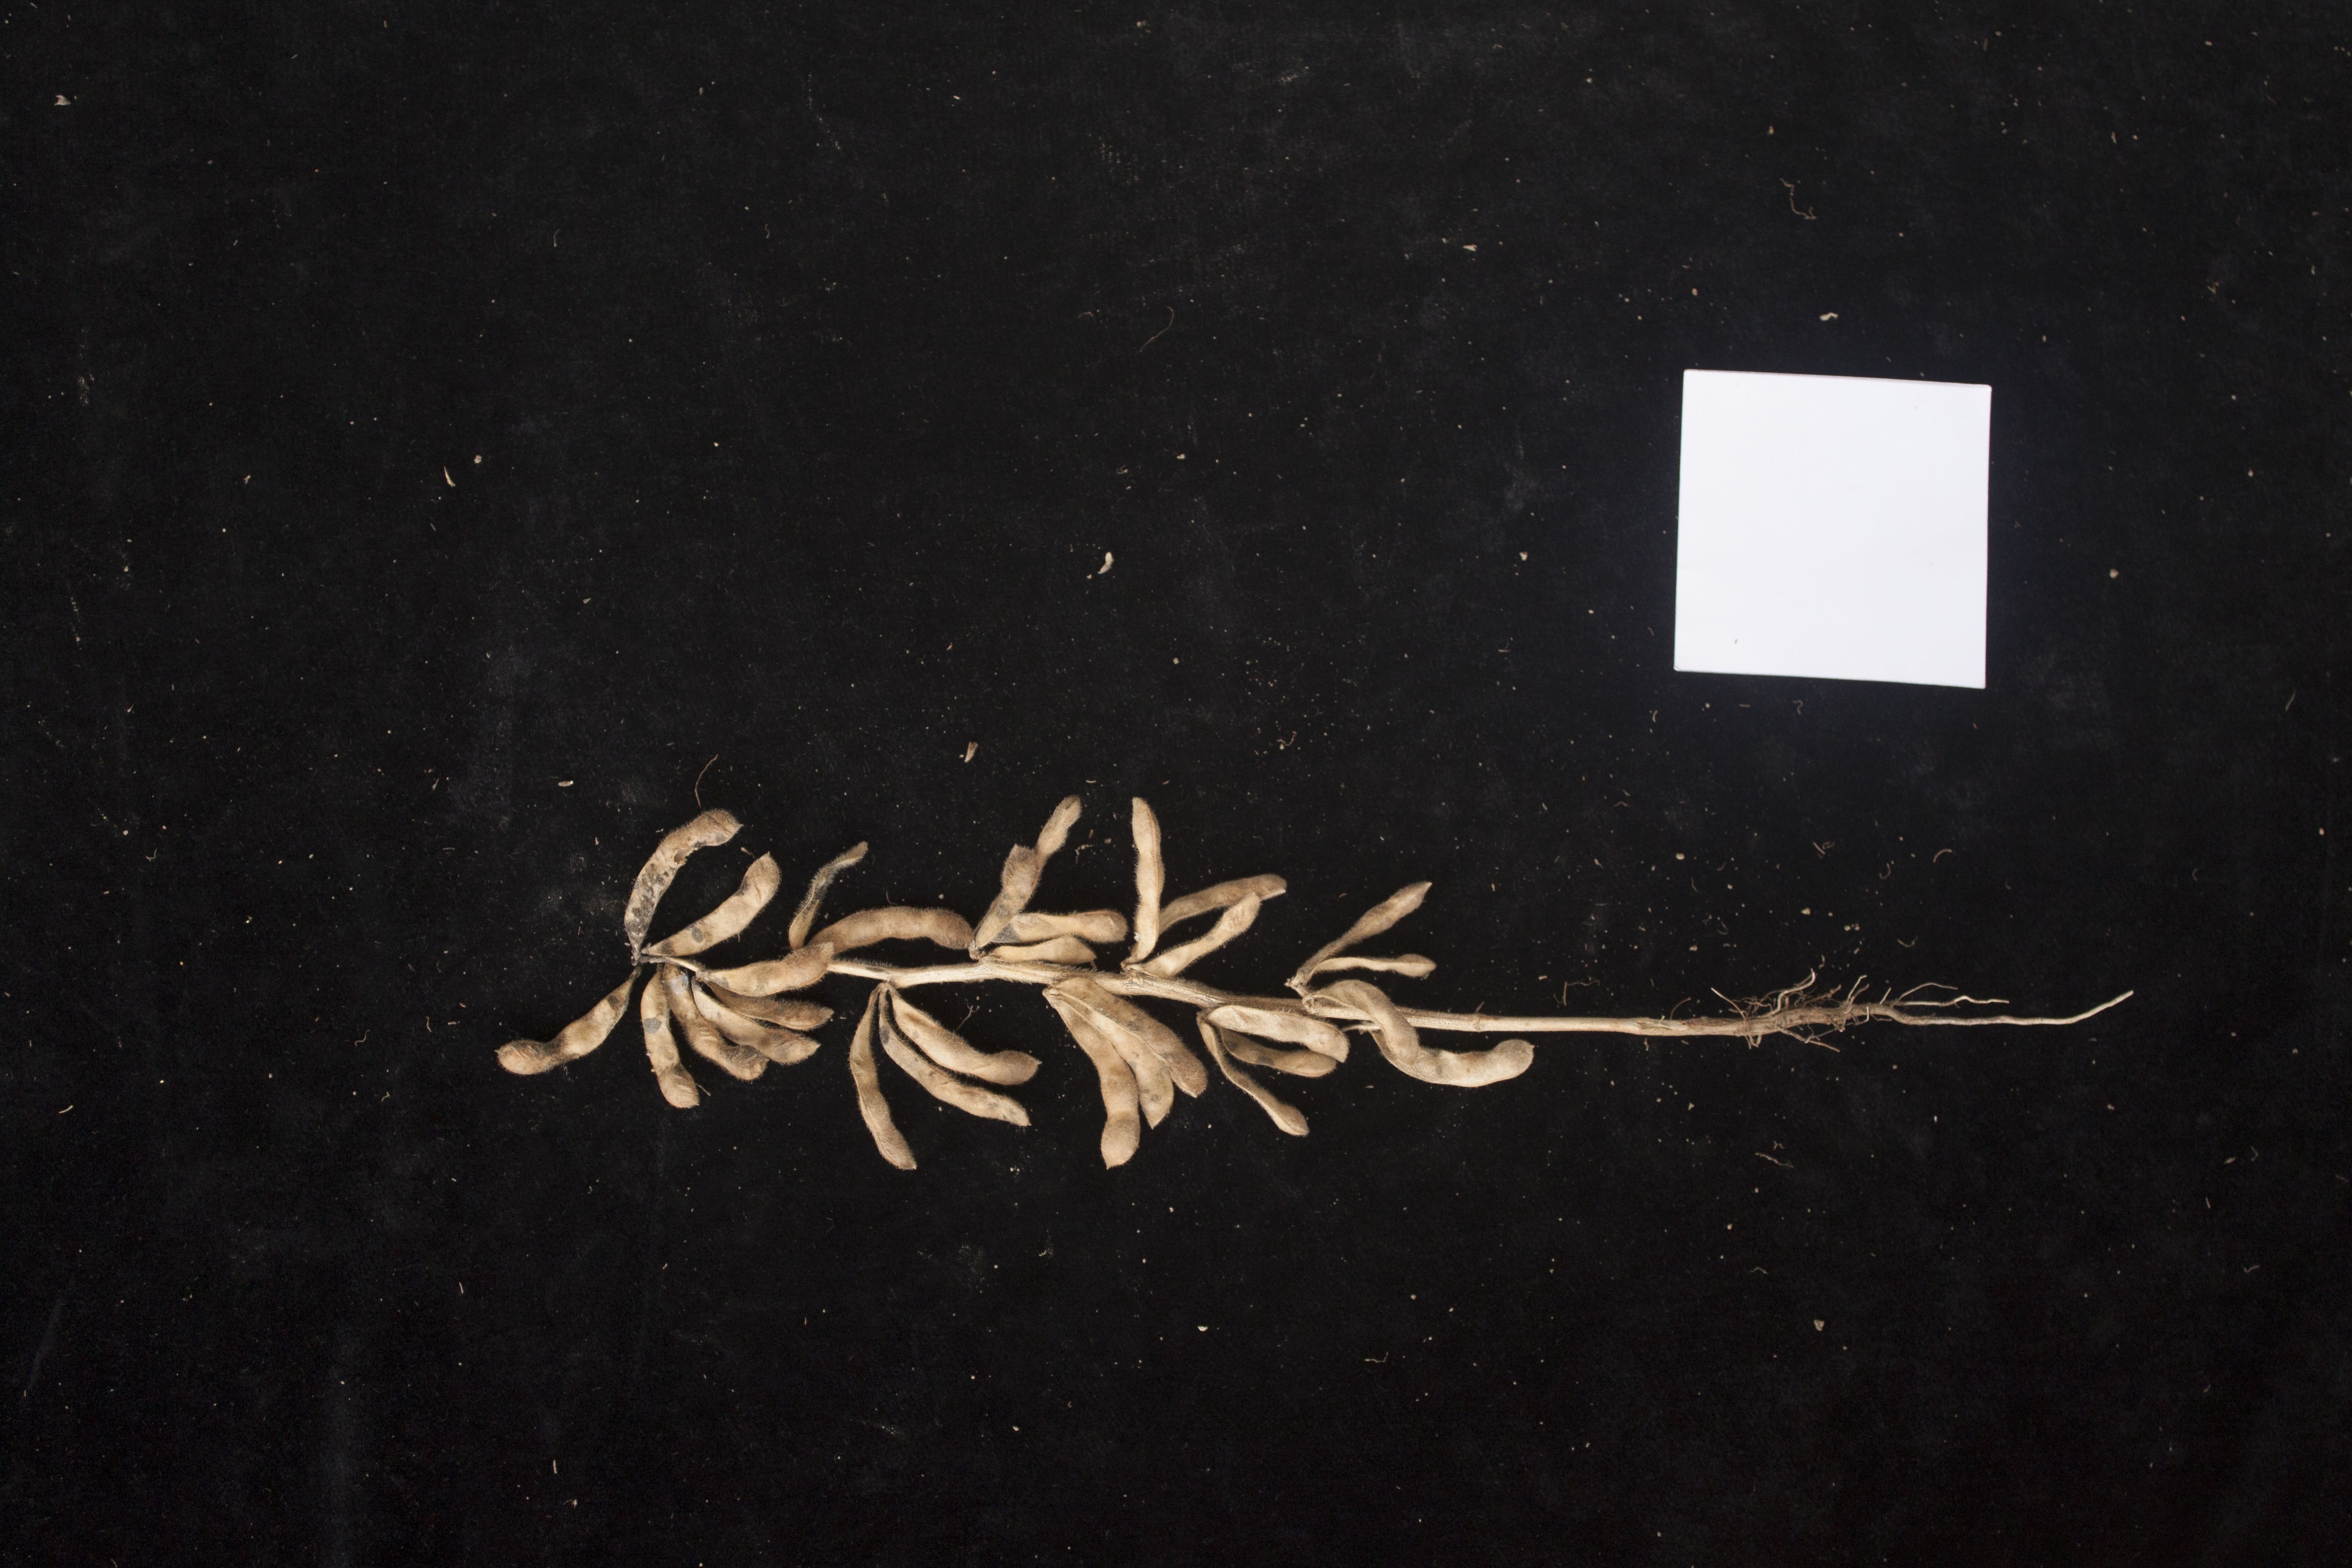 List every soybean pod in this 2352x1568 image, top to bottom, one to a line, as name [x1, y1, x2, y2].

soybean pod [1037, 797, 1081, 859]
soybean pod [1127, 797, 1165, 965]
soybean pod [623, 808, 739, 952]
soybean pod [788, 842, 867, 948]
soybean pod [971, 847, 1040, 953]
soybean pod [647, 853, 779, 956]
soybean pod [1161, 877, 1284, 934]
soybean pod [1288, 883, 1429, 984]
soybean pod [1139, 894, 1260, 980]
soybean pod [809, 909, 973, 954]
soybean pod [992, 911, 1126, 944]
soybean pod [974, 938, 1092, 966]
soybean pod [704, 943, 834, 997]
soybean pod [1309, 954, 1436, 978]
soybean pod [664, 963, 767, 1080]
soybean pod [640, 970, 697, 1109]
soybean pod [1044, 977, 1208, 1093]
soybean pod [497, 978, 638, 1075]
soybean pod [692, 979, 820, 1063]
soybean pod [1305, 980, 1419, 1060]
soybean pod [705, 982, 831, 1029]
soybean pod [849, 986, 915, 1171]
soybean pod [886, 990, 1040, 1084]
soybean pod [879, 992, 1029, 1126]
soybean pod [1048, 993, 1174, 1129]
soybean pod [1042, 998, 1138, 1167]
soybean pod [1210, 1004, 1345, 1064]
soybean pod [1198, 1024, 1307, 1139]
soybean pod [1223, 1031, 1332, 1078]
soybean pod [1371, 1034, 1534, 1089]